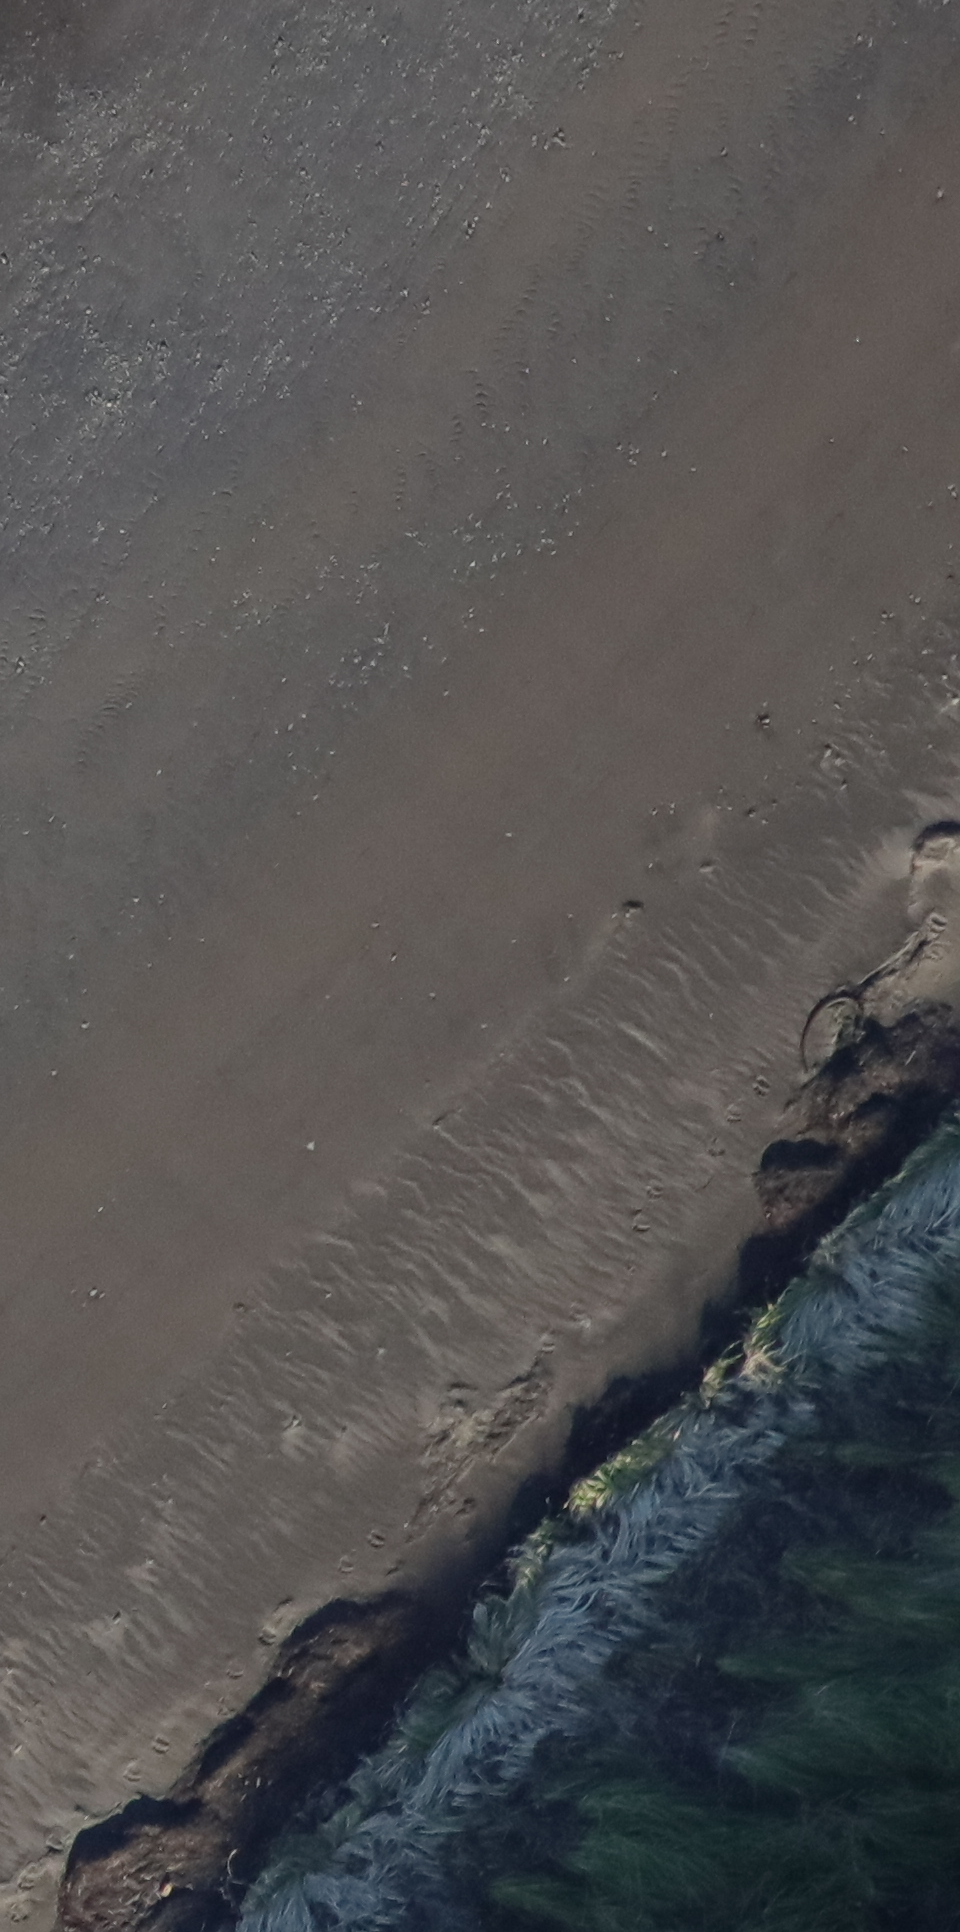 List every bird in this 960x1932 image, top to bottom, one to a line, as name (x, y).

None